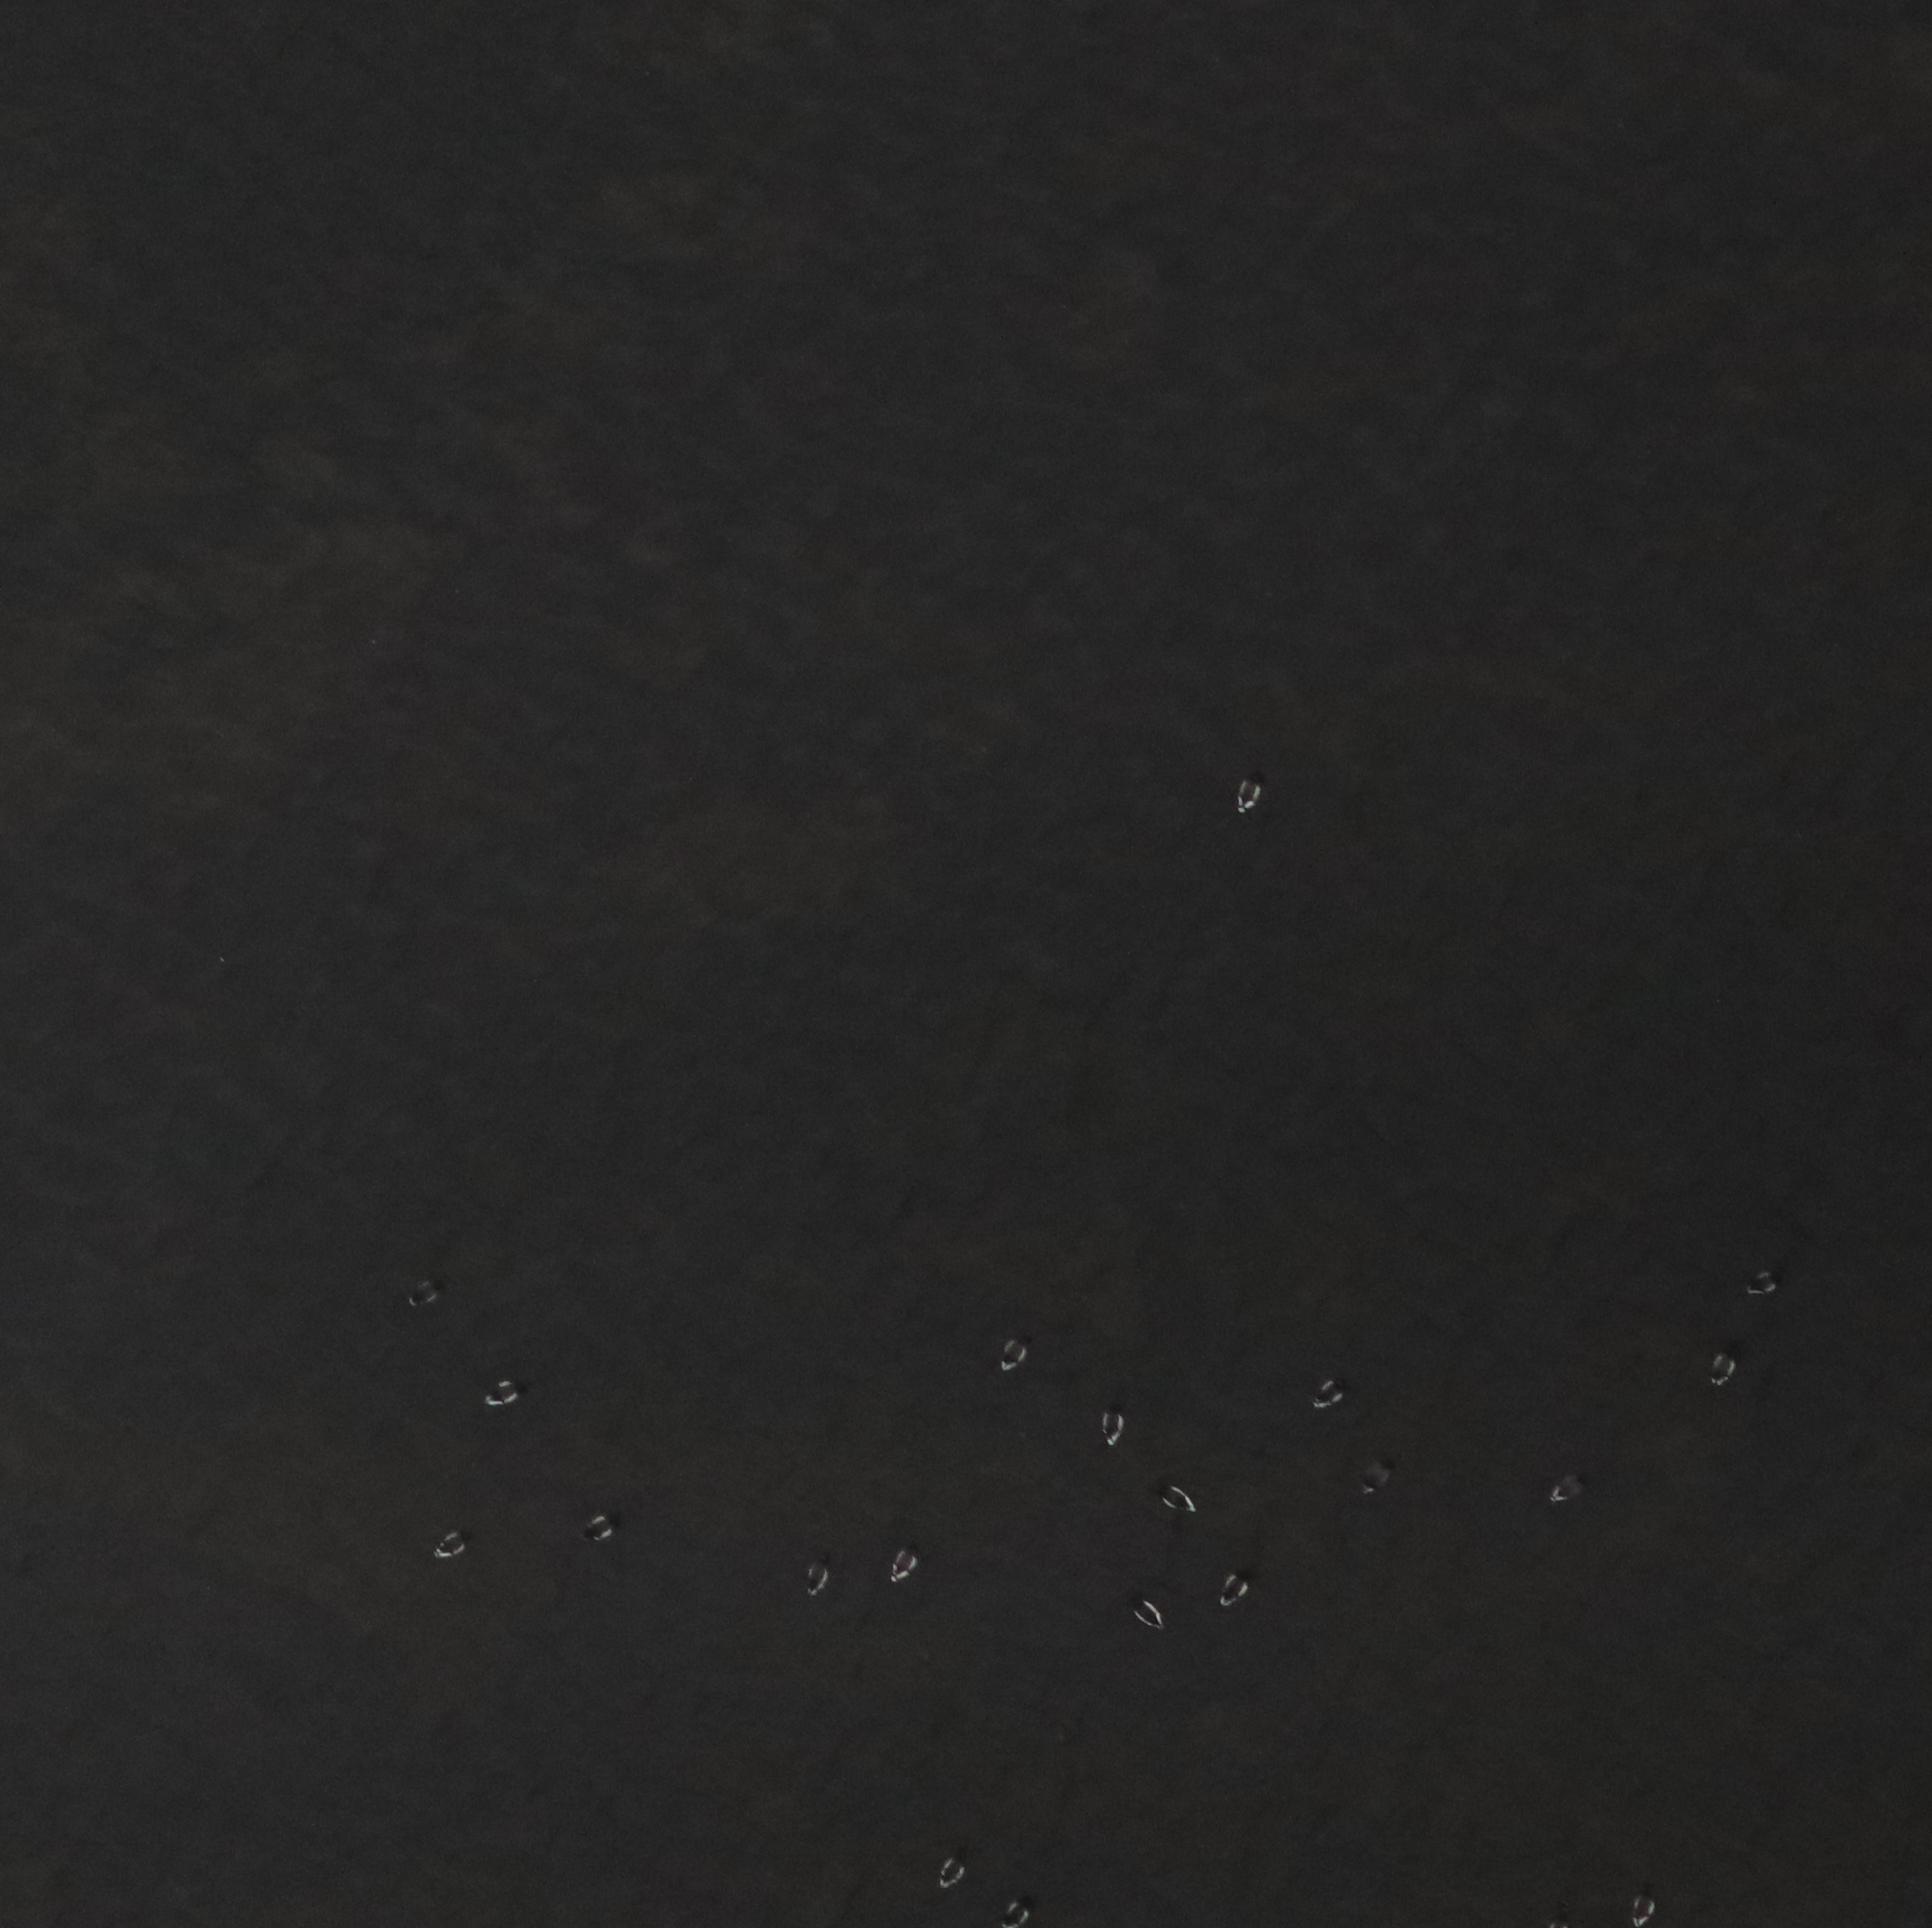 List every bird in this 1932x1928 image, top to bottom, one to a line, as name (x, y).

brant (1249, 792)
brant (1762, 1285)
brant (423, 1290)
brant (1013, 1354)
brant (1722, 1368)
brant (503, 1394)
brant (1329, 1395)
brant (1113, 1425)
brant (1378, 1478)
brant (1567, 1489)
brant (1176, 1500)
brant (599, 1527)
brant (451, 1545)
brant (904, 1563)
brant (817, 1576)
brant (1233, 1589)
brant (1147, 1614)
brant (951, 1872)
brant (1644, 1909)
brant (1016, 1913)